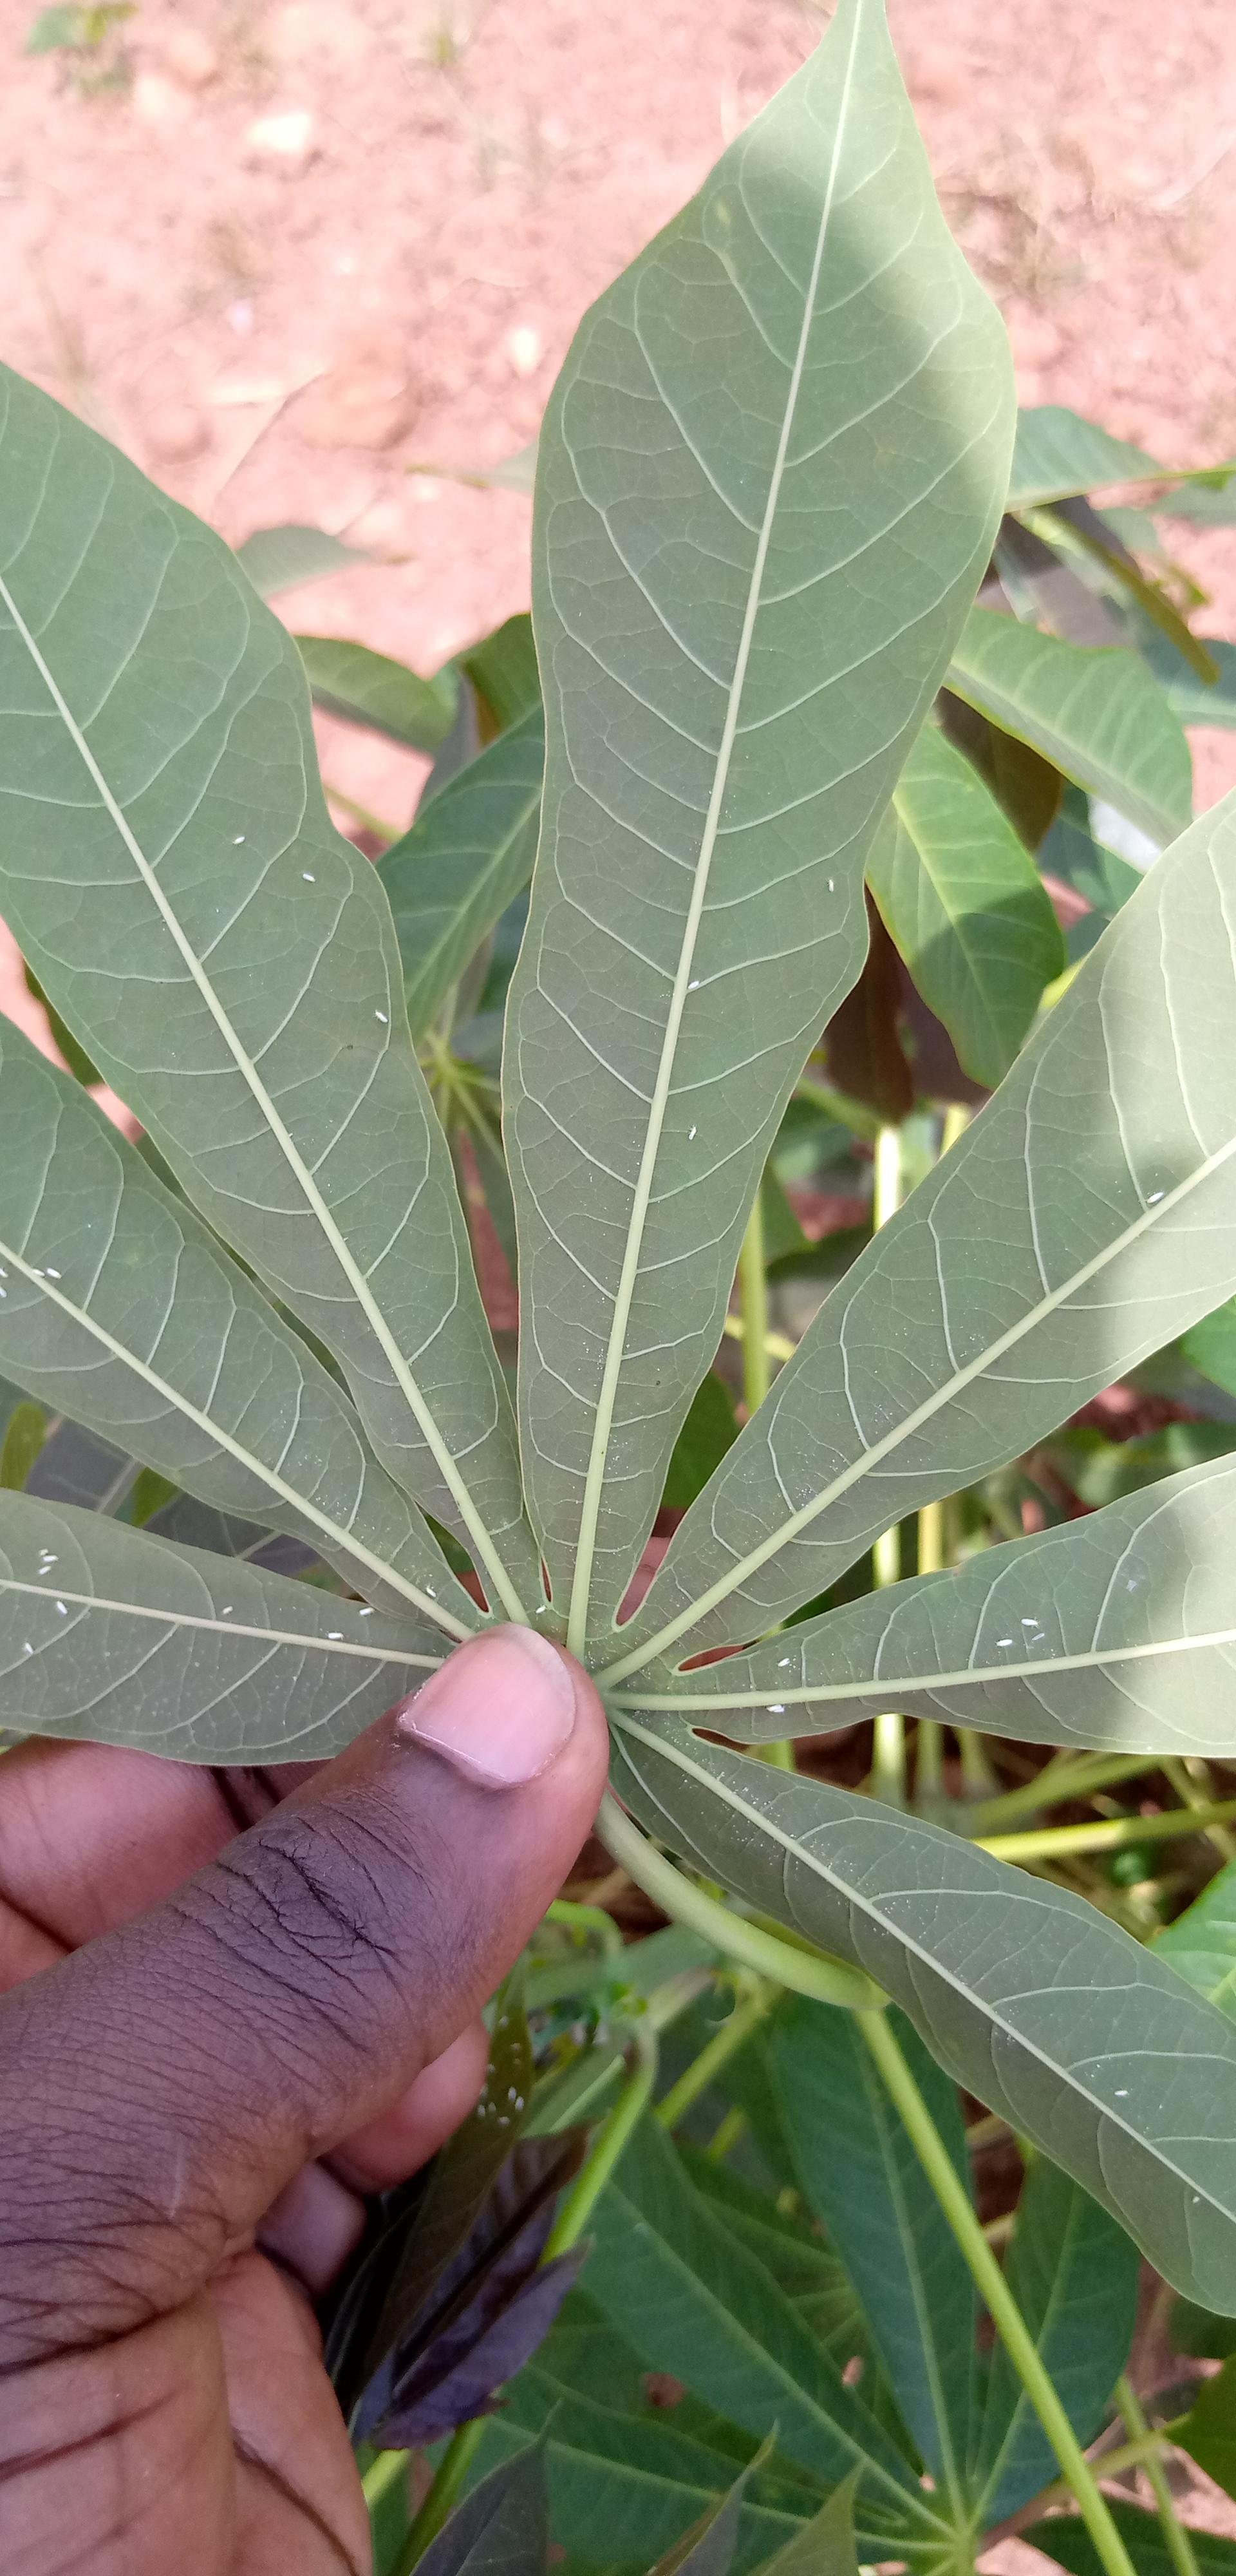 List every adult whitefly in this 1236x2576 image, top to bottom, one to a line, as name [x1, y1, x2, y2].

whitefly [232, 835, 247, 848]
whitefly [299, 871, 318, 886]
whitefly [824, 876, 838, 895]
whitefly [685, 978, 703, 994]
whitefly [371, 1008, 392, 1025]
whitefly [684, 1122, 700, 1144]
whitefly [1144, 1187, 1165, 1207]
whitefly [45, 1267, 64, 1282]
whitefly [30, 1267, 46, 1279]
whitefly [1, 1268, 11, 1280]
whitefly [1, 1287, 8, 1301]
whitefly [39, 1546, 51, 1557]
whitefly [42, 1553, 60, 1565]
whitefly [37, 1564, 53, 1578]
whitefly [423, 1586, 440, 1599]
whitefly [53, 1597, 71, 1617]
whitefly [532, 1602, 552, 1618]
whitefly [221, 1603, 235, 1616]
whitefly [355, 1603, 376, 1620]
whitefly [1017, 1615, 1040, 1631]
whitefly [326, 1629, 347, 1643]
whitefly [992, 1636, 1020, 1651]
whitefly [23, 1638, 38, 1657]
whitefly [773, 1654, 794, 1671]
whitefly [763, 1703, 787, 1716]
whitefly [1112, 2087, 1130, 2099]